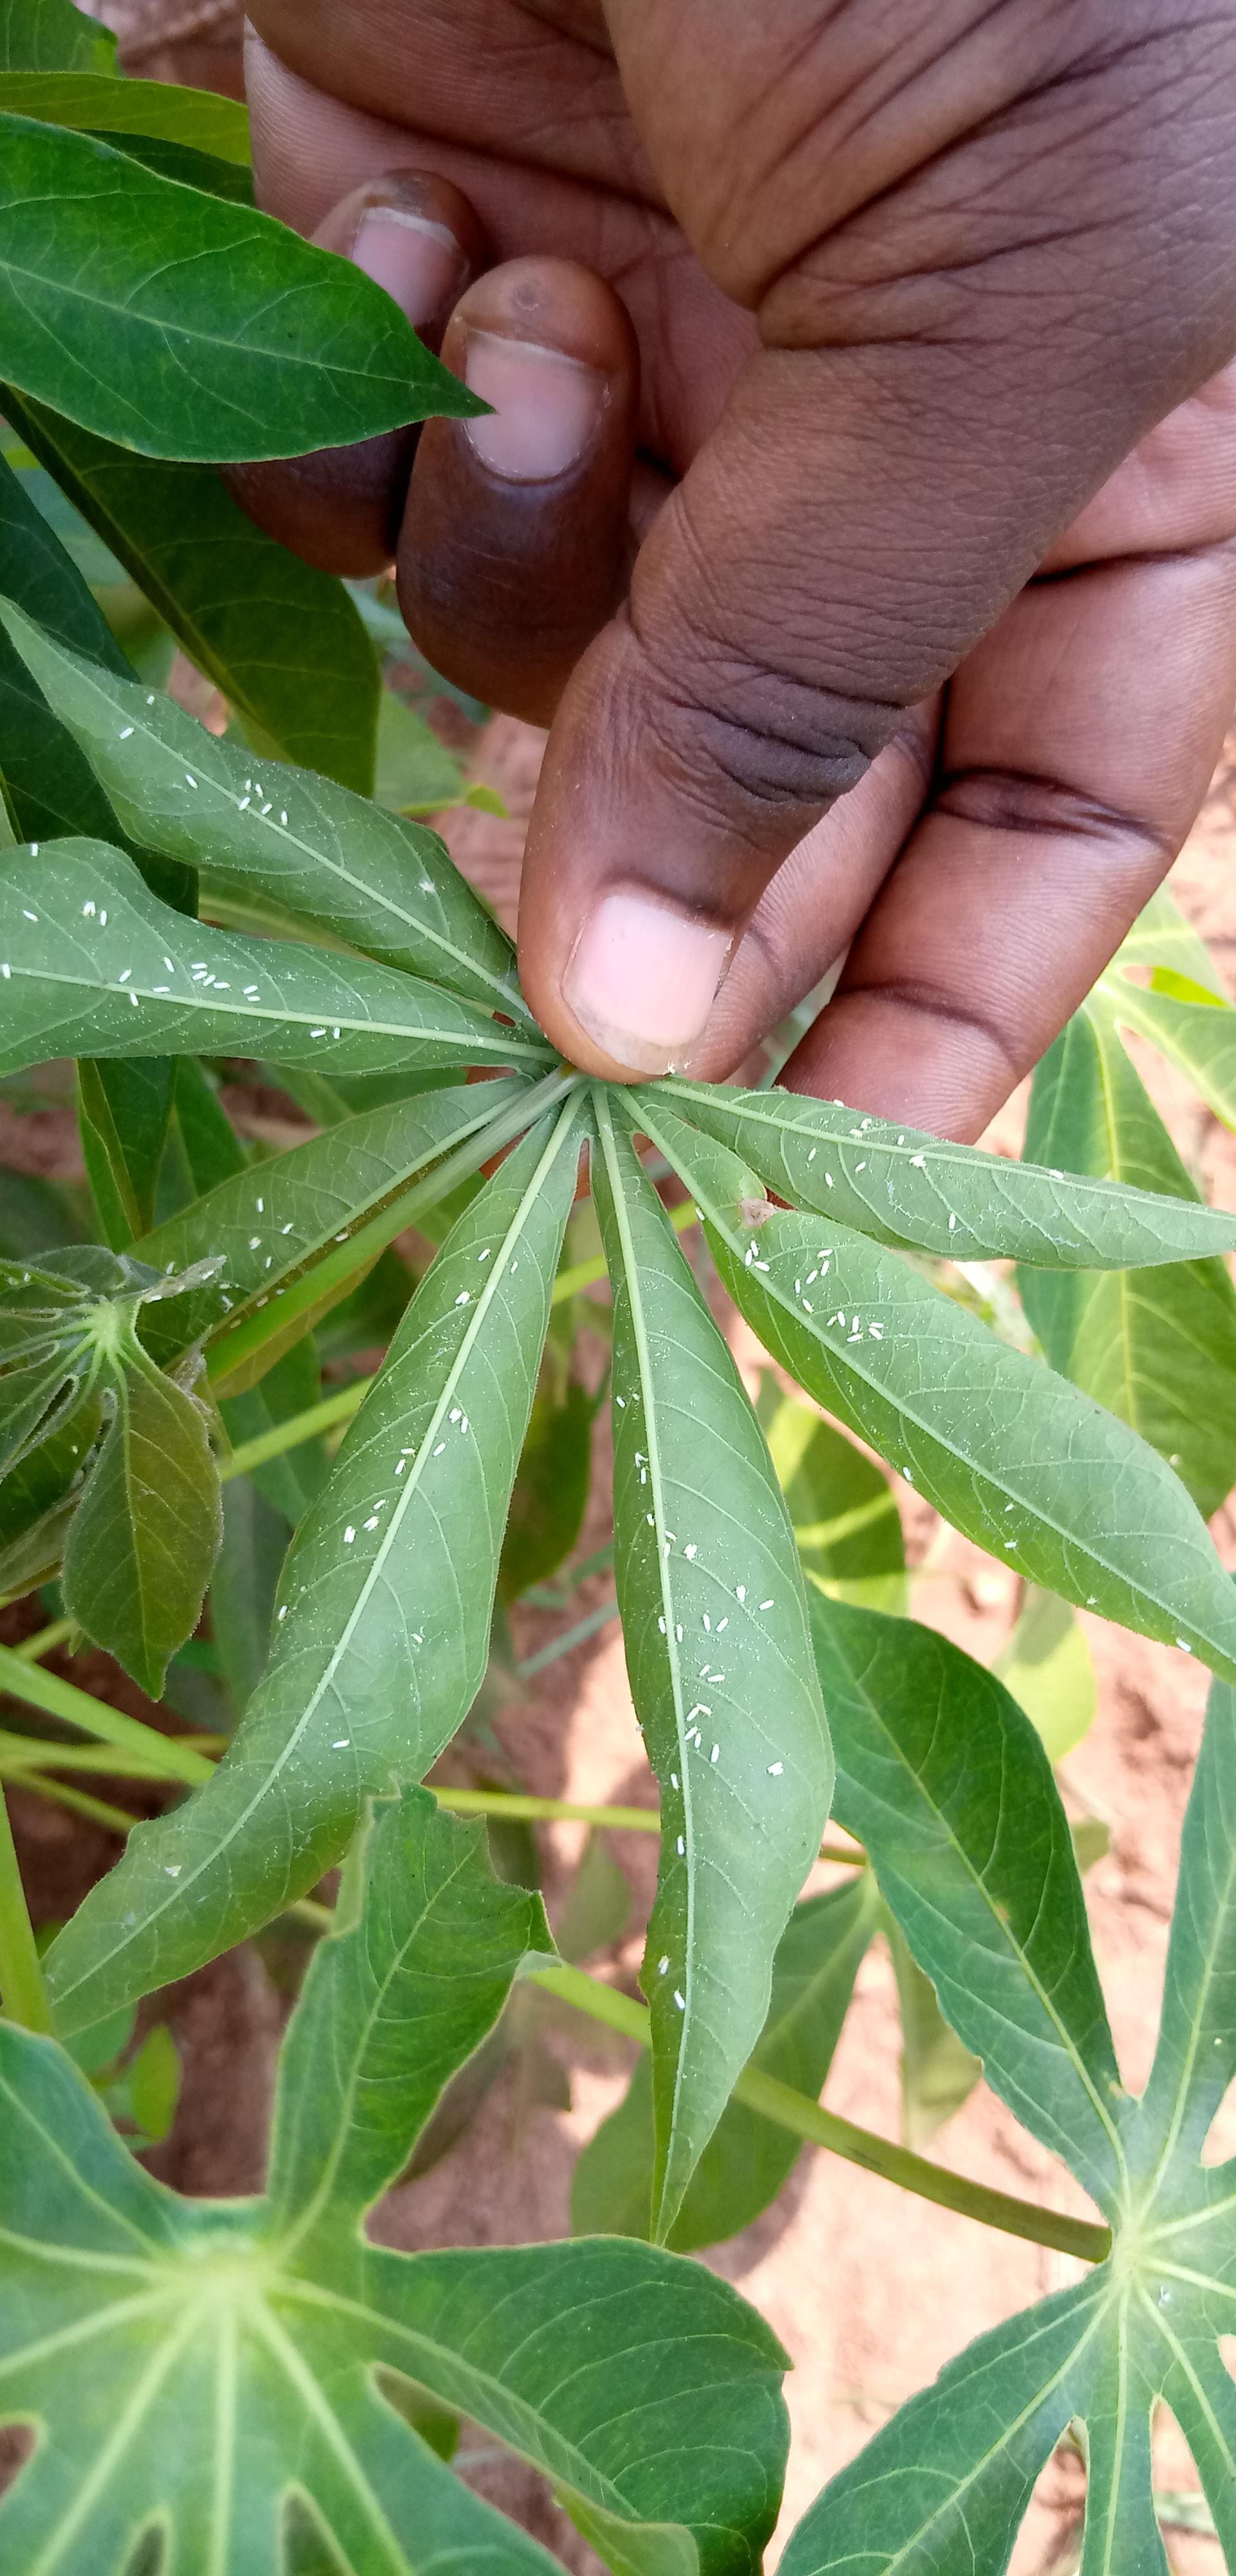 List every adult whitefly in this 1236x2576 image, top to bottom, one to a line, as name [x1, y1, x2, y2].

whitefly [143, 693, 158, 706]
whitefly [117, 724, 138, 741]
whitefly [183, 771, 199, 791]
whitefly [243, 775, 254, 793]
whitefly [254, 780, 267, 800]
whitefly [238, 795, 254, 812]
whitefly [259, 800, 273, 817]
whitefly [279, 808, 292, 828]
whitefly [29, 841, 42, 860]
whitefly [416, 877, 439, 898]
whitefly [83, 899, 90, 918]
whitefly [90, 900, 98, 918]
whitefly [21, 908, 41, 925]
whitefly [98, 909, 109, 927]
whitefly [162, 954, 176, 974]
whitefly [189, 960, 210, 972]
whitefly [1, 961, 12, 980]
whitefly [116, 965, 138, 985]
whitefly [192, 971, 209, 982]
whitefly [203, 973, 216, 989]
whitefly [211, 980, 233, 992]
whitefly [240, 983, 259, 996]
whitefly [151, 985, 173, 995]
whitefly [128, 989, 140, 1008]
whitefly [245, 994, 263, 1007]
whitefly [332, 1024, 344, 1042]
whitefly [310, 1026, 329, 1039]
whitefly [830, 1096, 846, 1111]
whitefly [859, 1113, 874, 1132]
whitefly [848, 1126, 865, 1140]
whitefly [893, 1133, 906, 1147]
whitefly [807, 1145, 818, 1164]
whitefly [907, 1152, 926, 1165]
whitefly [852, 1158, 869, 1176]
whitefly [912, 1160, 928, 1168]
whitefly [1045, 1166, 1065, 1182]
whitefly [822, 1169, 835, 1189]
whitefly [255, 1195, 265, 1214]
whitefly [693, 1204, 707, 1222]
whitefly [946, 1209, 959, 1233]
whitefly [281, 1221, 297, 1238]
whitefly [333, 1228, 351, 1245]
whitefly [248, 1238, 263, 1251]
whitefly [748, 1238, 762, 1258]
whitefly [816, 1245, 835, 1260]
whitefly [476, 1246, 492, 1264]
whitefly [743, 1246, 753, 1266]
whitefly [263, 1253, 275, 1271]
whitefly [164, 1258, 176, 1276]
whitefly [507, 1258, 522, 1276]
whitefly [751, 1258, 773, 1276]
whitefly [819, 1258, 830, 1278]
whitefly [804, 1267, 818, 1284]
whitefly [200, 1268, 216, 1281]
whitefly [793, 1276, 805, 1296]
whitefly [216, 1280, 233, 1292]
whitefly [454, 1289, 469, 1305]
whitefly [462, 1291, 471, 1305]
whitefly [220, 1292, 236, 1313]
whitefly [142, 1294, 164, 1305]
whitefly [253, 1294, 270, 1307]
whitefly [800, 1295, 815, 1315]
whitefly [836, 1308, 847, 1328]
whitefly [850, 1312, 861, 1334]
whitefly [825, 1314, 838, 1329]
whitefly [867, 1320, 887, 1329]
whitefly [868, 1326, 884, 1342]
whitefly [845, 1331, 866, 1346]
whitefly [614, 1394, 628, 1410]
whitefly [448, 1407, 462, 1426]
whitefly [460, 1414, 470, 1436]
whitefly [431, 1441, 450, 1457]
whitefly [69, 1443, 81, 1456]
whitefly [398, 1446, 418, 1456]
whitefly [633, 1449, 650, 1468]
whitefly [393, 1457, 406, 1476]
whitefly [901, 1464, 915, 1482]
whitefly [638, 1464, 649, 1485]
whitefly [371, 1498, 389, 1512]
whitefly [1001, 1498, 1015, 1516]
whitefly [645, 1511, 657, 1529]
whitefly [361, 1514, 380, 1533]
whitefly [343, 1523, 353, 1542]
whitefly [663, 1527, 677, 1542]
whitefly [348, 1528, 359, 1544]
whitefly [1001, 1539, 1019, 1551]
whitefly [661, 1540, 673, 1559]
whitefly [684, 1542, 698, 1560]
whitefly [734, 1583, 748, 1605]
whitefly [1081, 1593, 1099, 1608]
whitefly [756, 1596, 776, 1612]
whitefly [277, 1601, 292, 1624]
whitefly [700, 1611, 713, 1635]
whitefly [656, 1614, 668, 1635]
whitefly [714, 1614, 731, 1634]
whitefly [673, 1621, 685, 1644]
whitefly [410, 1630, 426, 1646]
whitefly [1172, 1634, 1195, 1653]
whitefly [698, 1662, 712, 1679]
whitefly [706, 1672, 728, 1685]
whitefly [696, 1701, 715, 1718]
whitefly [684, 1705, 700, 1723]
whitefly [684, 1725, 700, 1743]
whitefly [693, 1730, 704, 1749]
whitefly [330, 1738, 351, 1749]
whitefly [709, 1741, 722, 1765]
whitefly [767, 1759, 783, 1771]
whitefly [771, 1766, 785, 1780]
whitefly [669, 1771, 683, 1791]
whitefly [671, 1830, 691, 1858]
whitefly [162, 1862, 184, 1880]
whitefly [657, 1952, 671, 1975]
whitefly [672, 1987, 688, 2011]